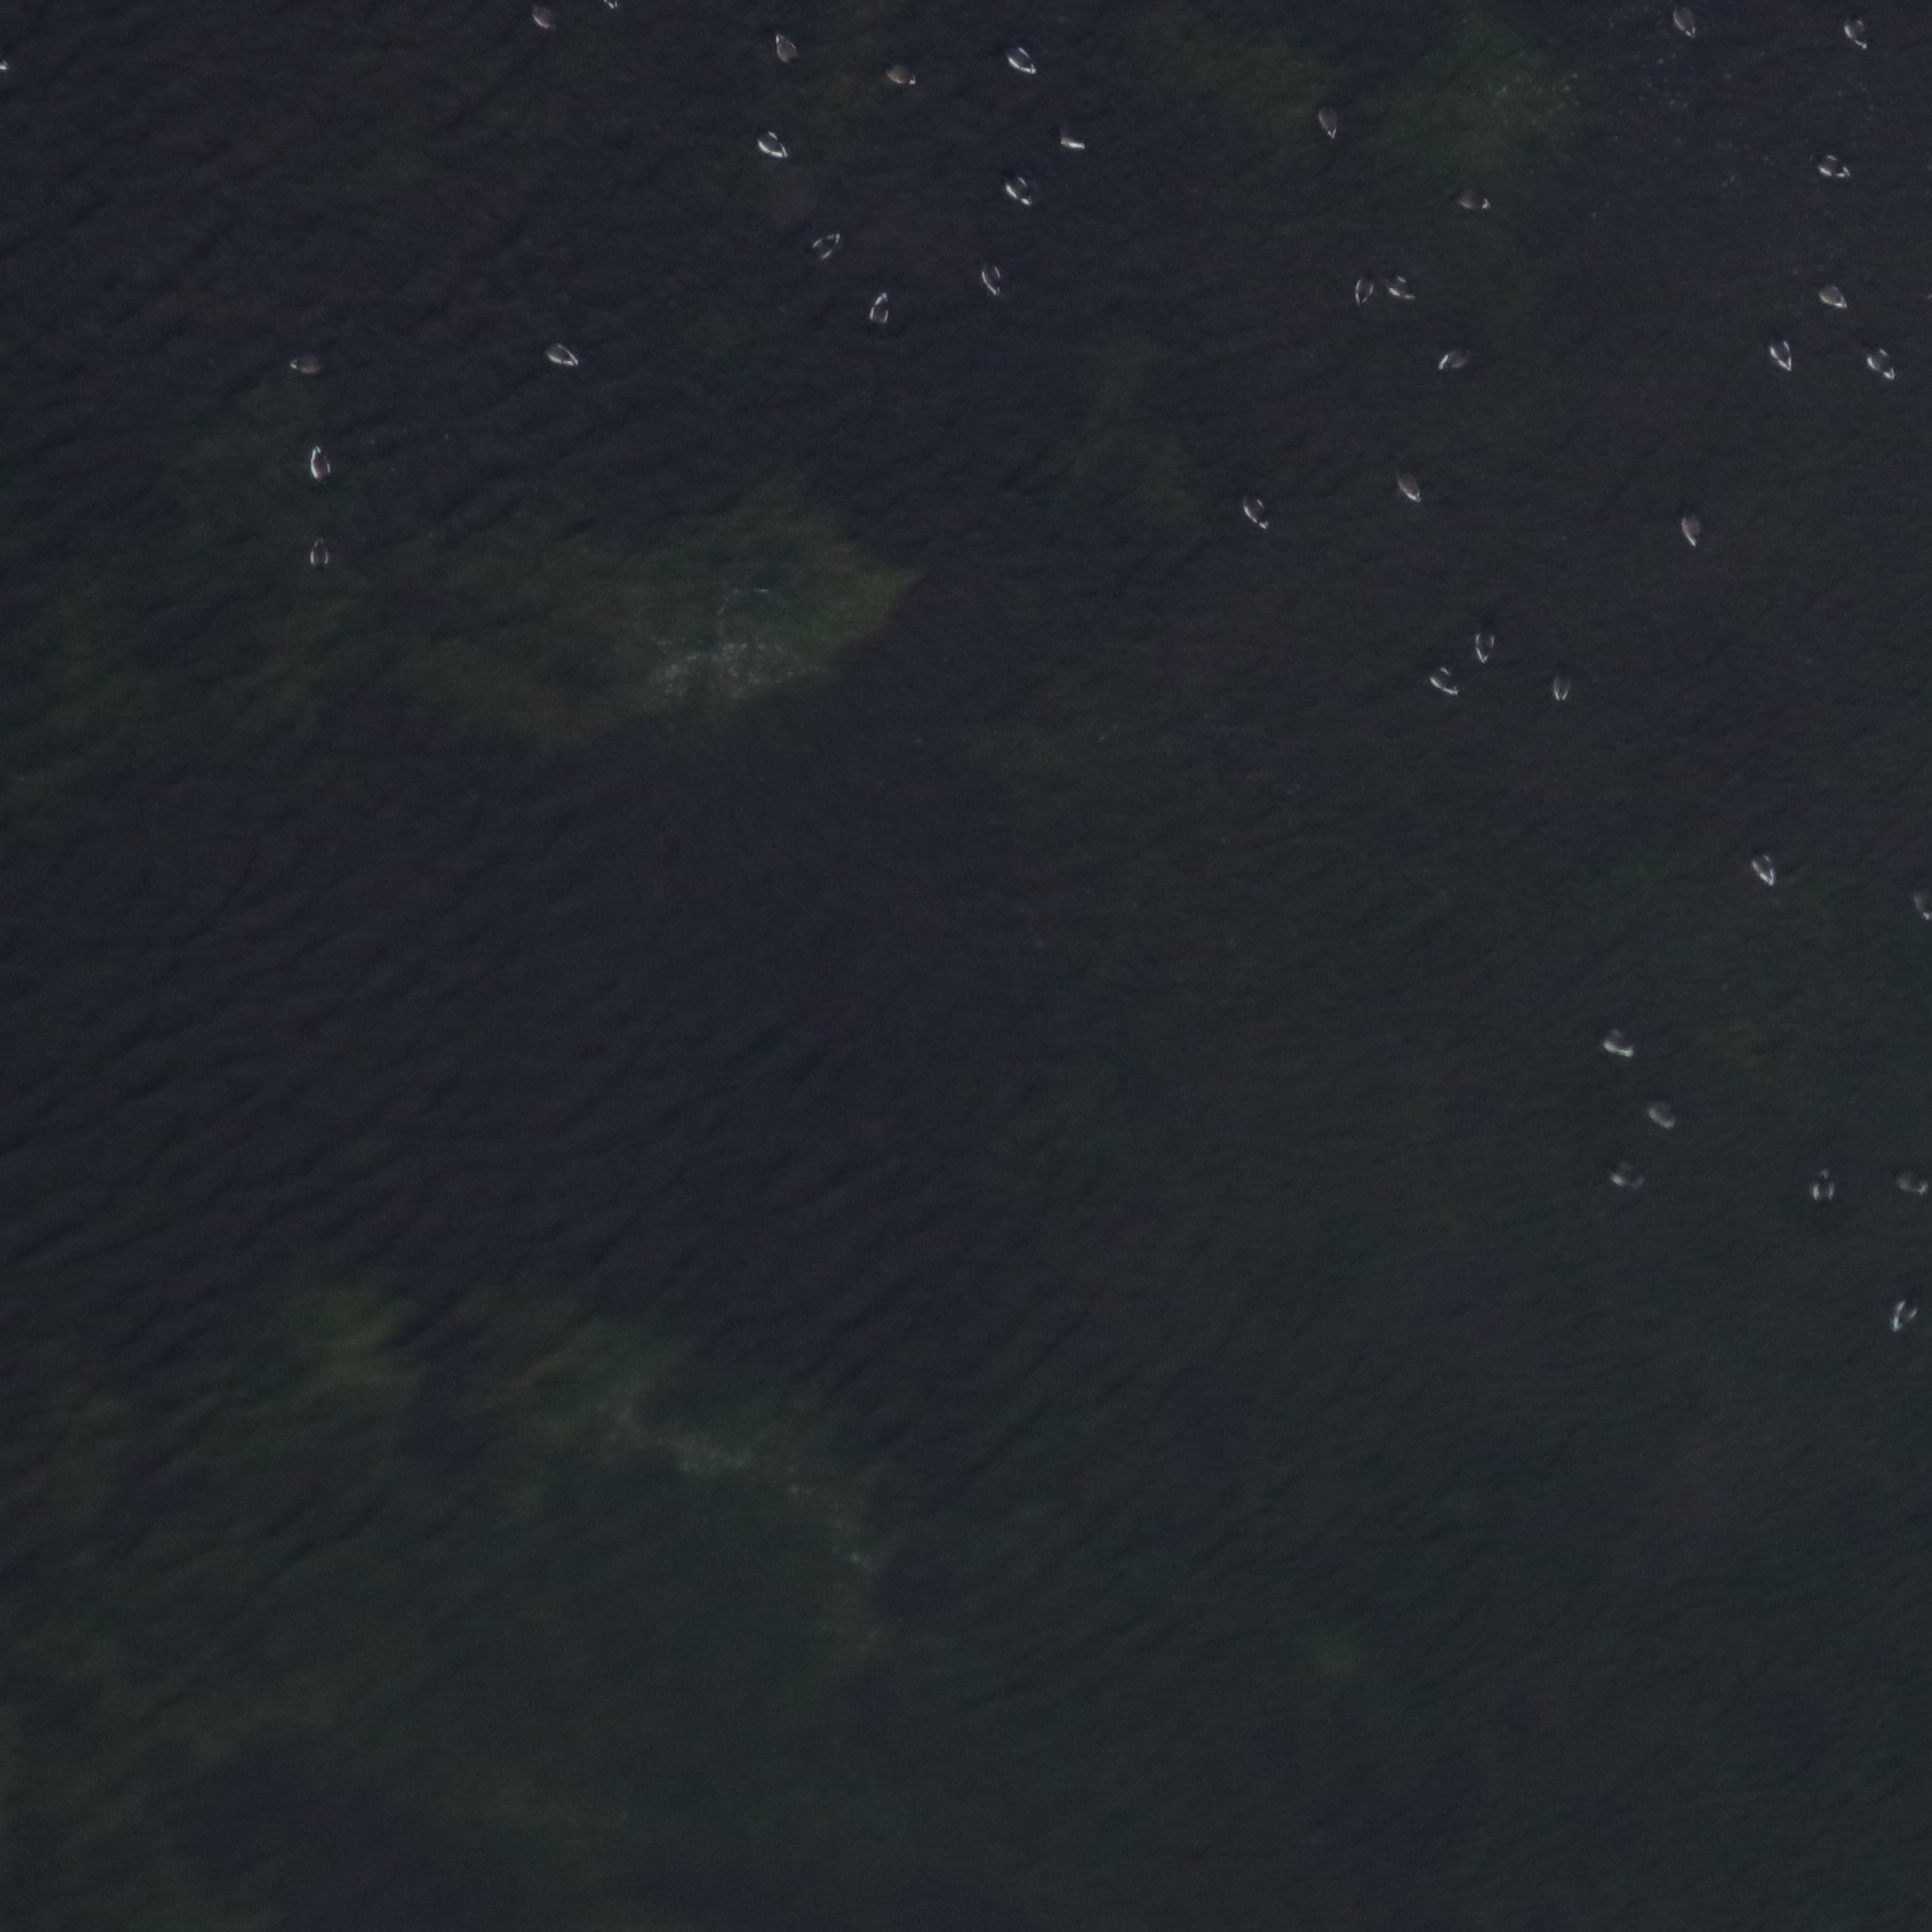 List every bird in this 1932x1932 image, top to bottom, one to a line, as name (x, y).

brant (545, 17)
brant (1684, 20)
brant (1857, 29)
brant (787, 47)
brant (1022, 57)
brant (900, 73)
brant (1331, 122)
brant (1069, 140)
brant (772, 144)
brant (1831, 165)
brant (1022, 188)
brant (1471, 201)
brant (824, 246)
brant (994, 277)
brant (1400, 284)
brant (1364, 285)
brant (1833, 296)
brant (880, 311)
brant (1779, 351)
brant (561, 354)
brant (1882, 362)
brant (1451, 364)
brant (309, 366)
brant (321, 463)
brant (1408, 482)
brant (1257, 512)
brant (1691, 527)
brant (318, 556)
brant (1485, 643)
brant (1441, 678)
brant (1559, 685)
brant (1765, 864)
brant (1923, 900)
brant (1616, 1042)
brant (1662, 1114)
brant (1620, 1174)
brant (1906, 1181)
brant (1818, 1187)
brant (1906, 1311)